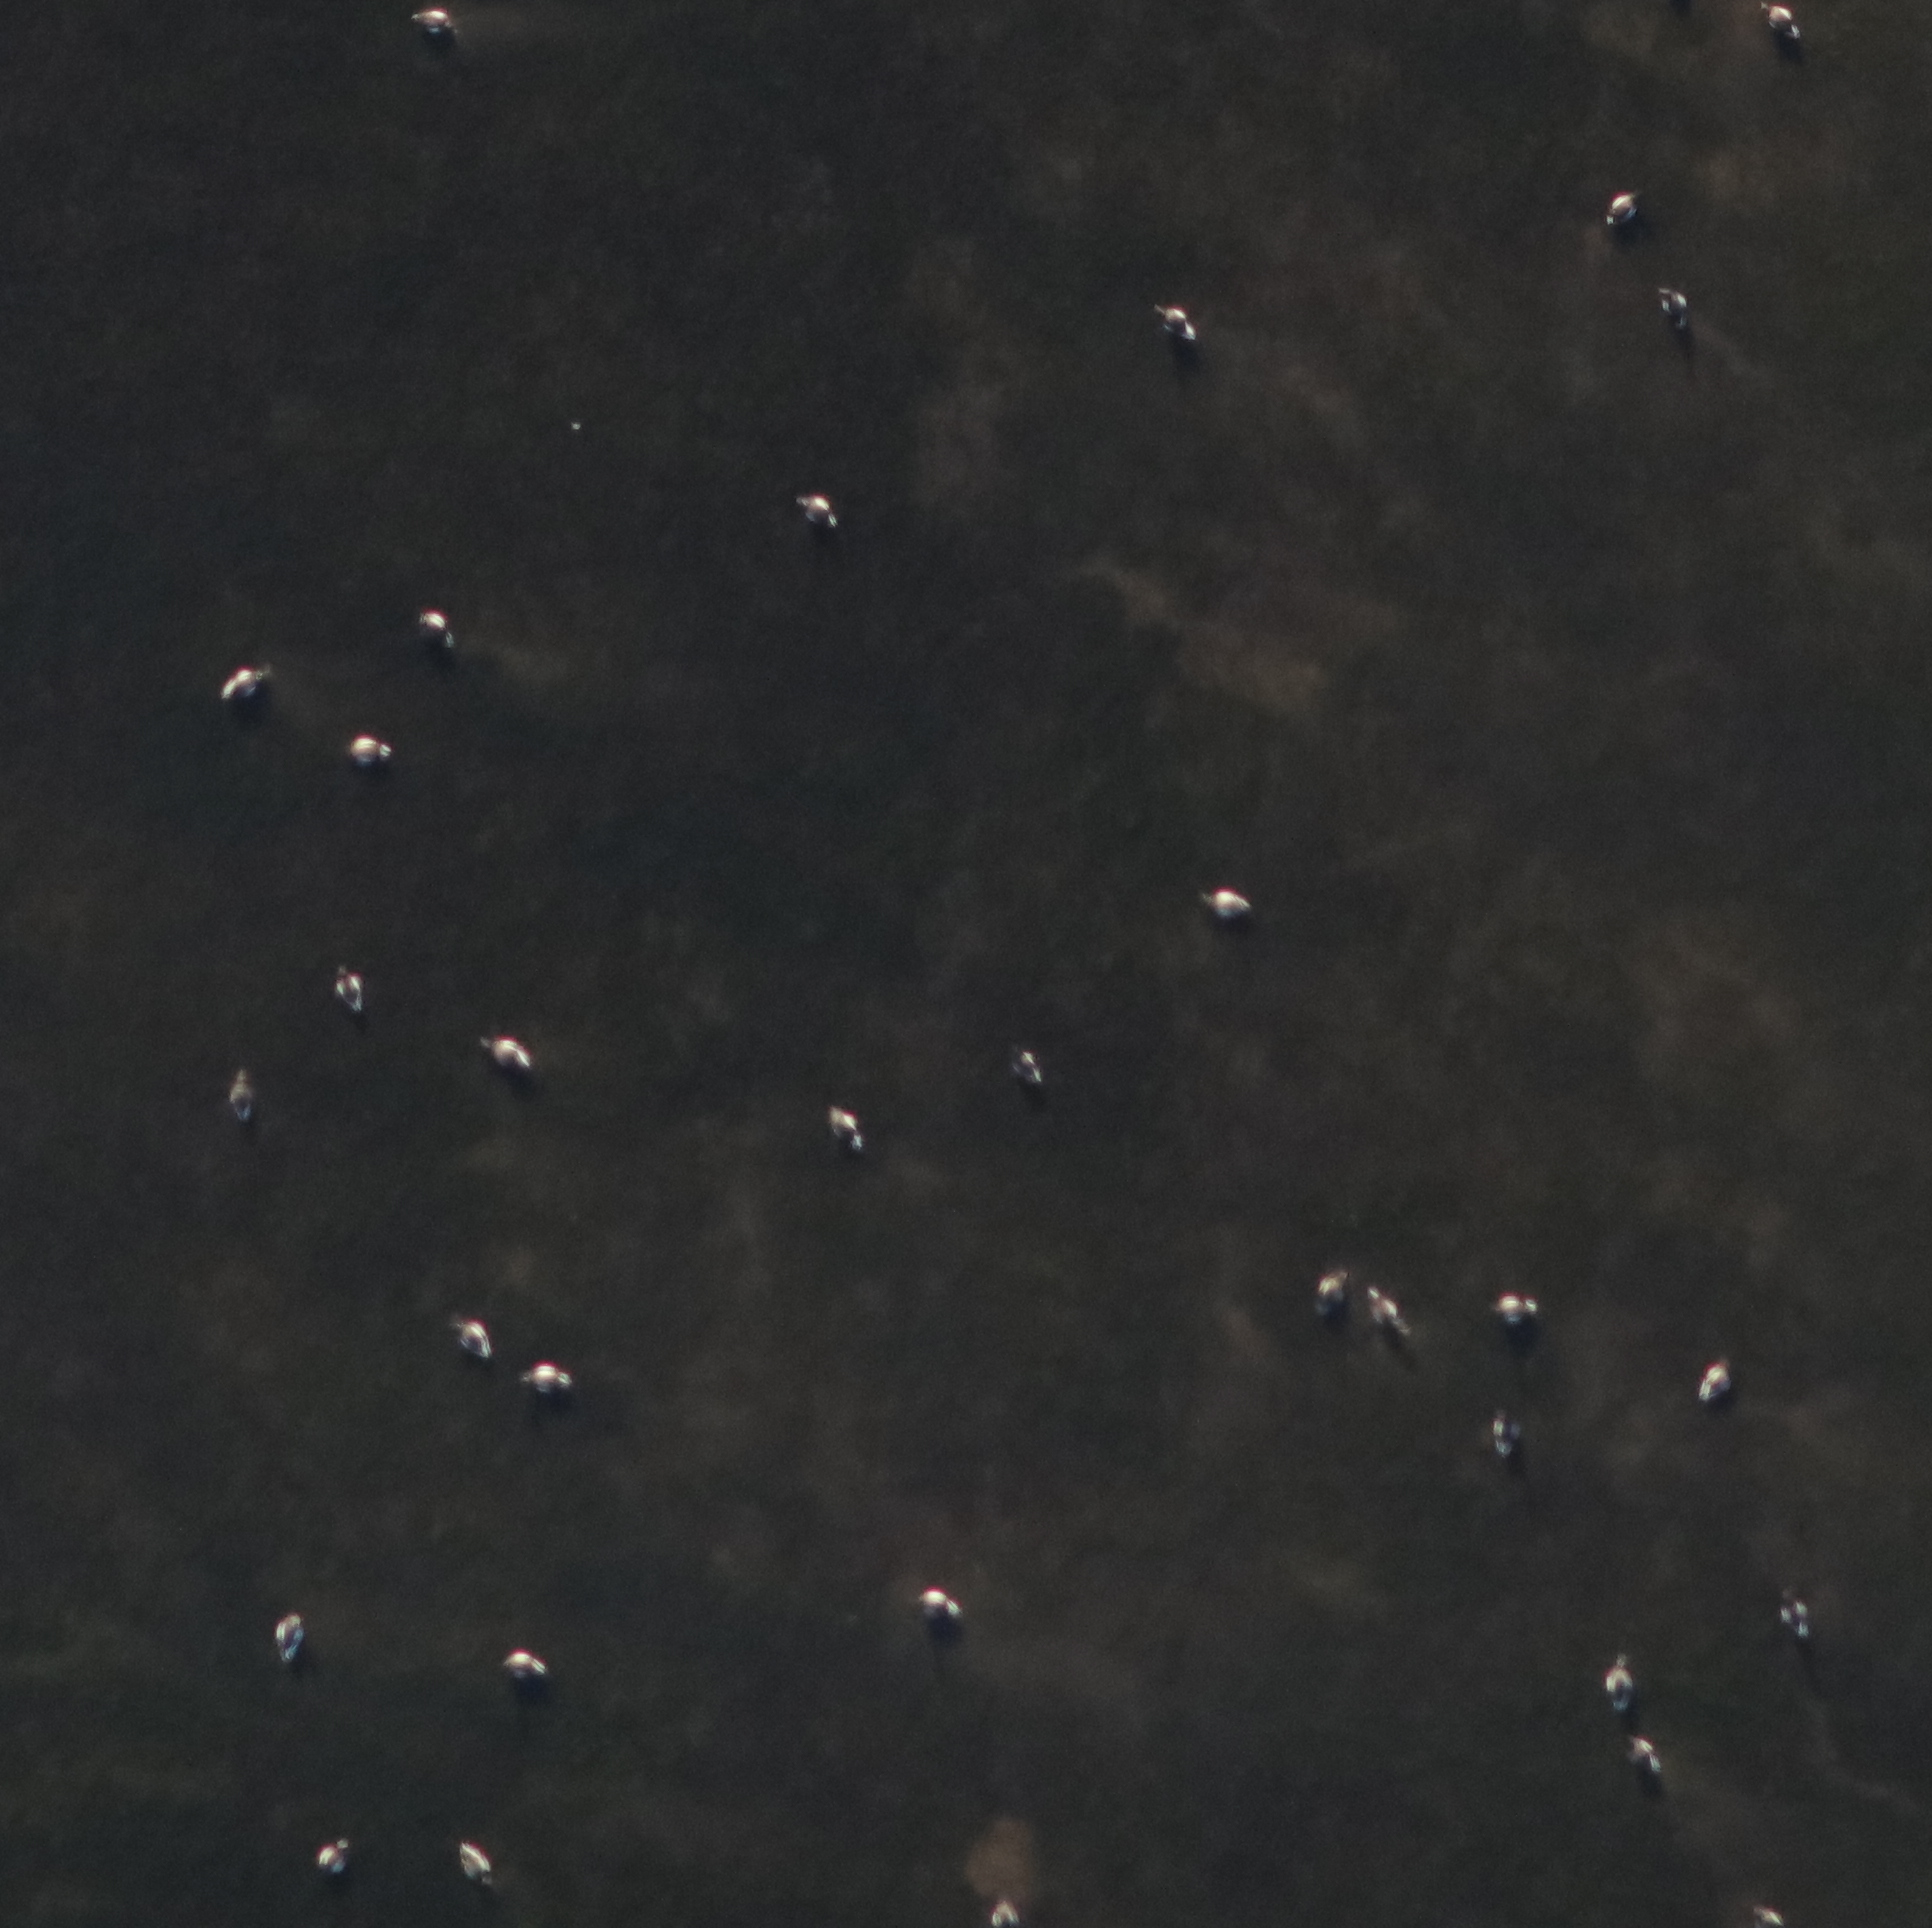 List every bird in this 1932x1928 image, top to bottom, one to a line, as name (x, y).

brant (1781, 21)
brant (432, 23)
brant (1622, 211)
brant (1676, 306)
brant (1177, 321)
brant (816, 510)
brant (446, 625)
brant (244, 683)
brant (367, 751)
brant (1234, 902)
brant (348, 988)
brant (508, 1054)
brant (1024, 1067)
brant (242, 1092)
brant (844, 1126)
brant (1331, 1292)
brant (1515, 1309)
brant (1386, 1310)
brant (465, 1328)
brant (547, 1380)
brant (1720, 1394)
brant (1506, 1437)
brant (937, 1609)
brant (1796, 1614)
brant (288, 1632)
brant (522, 1668)
brant (1621, 1682)
brant (1644, 1746)
brant (333, 1855)
brant (477, 1871)